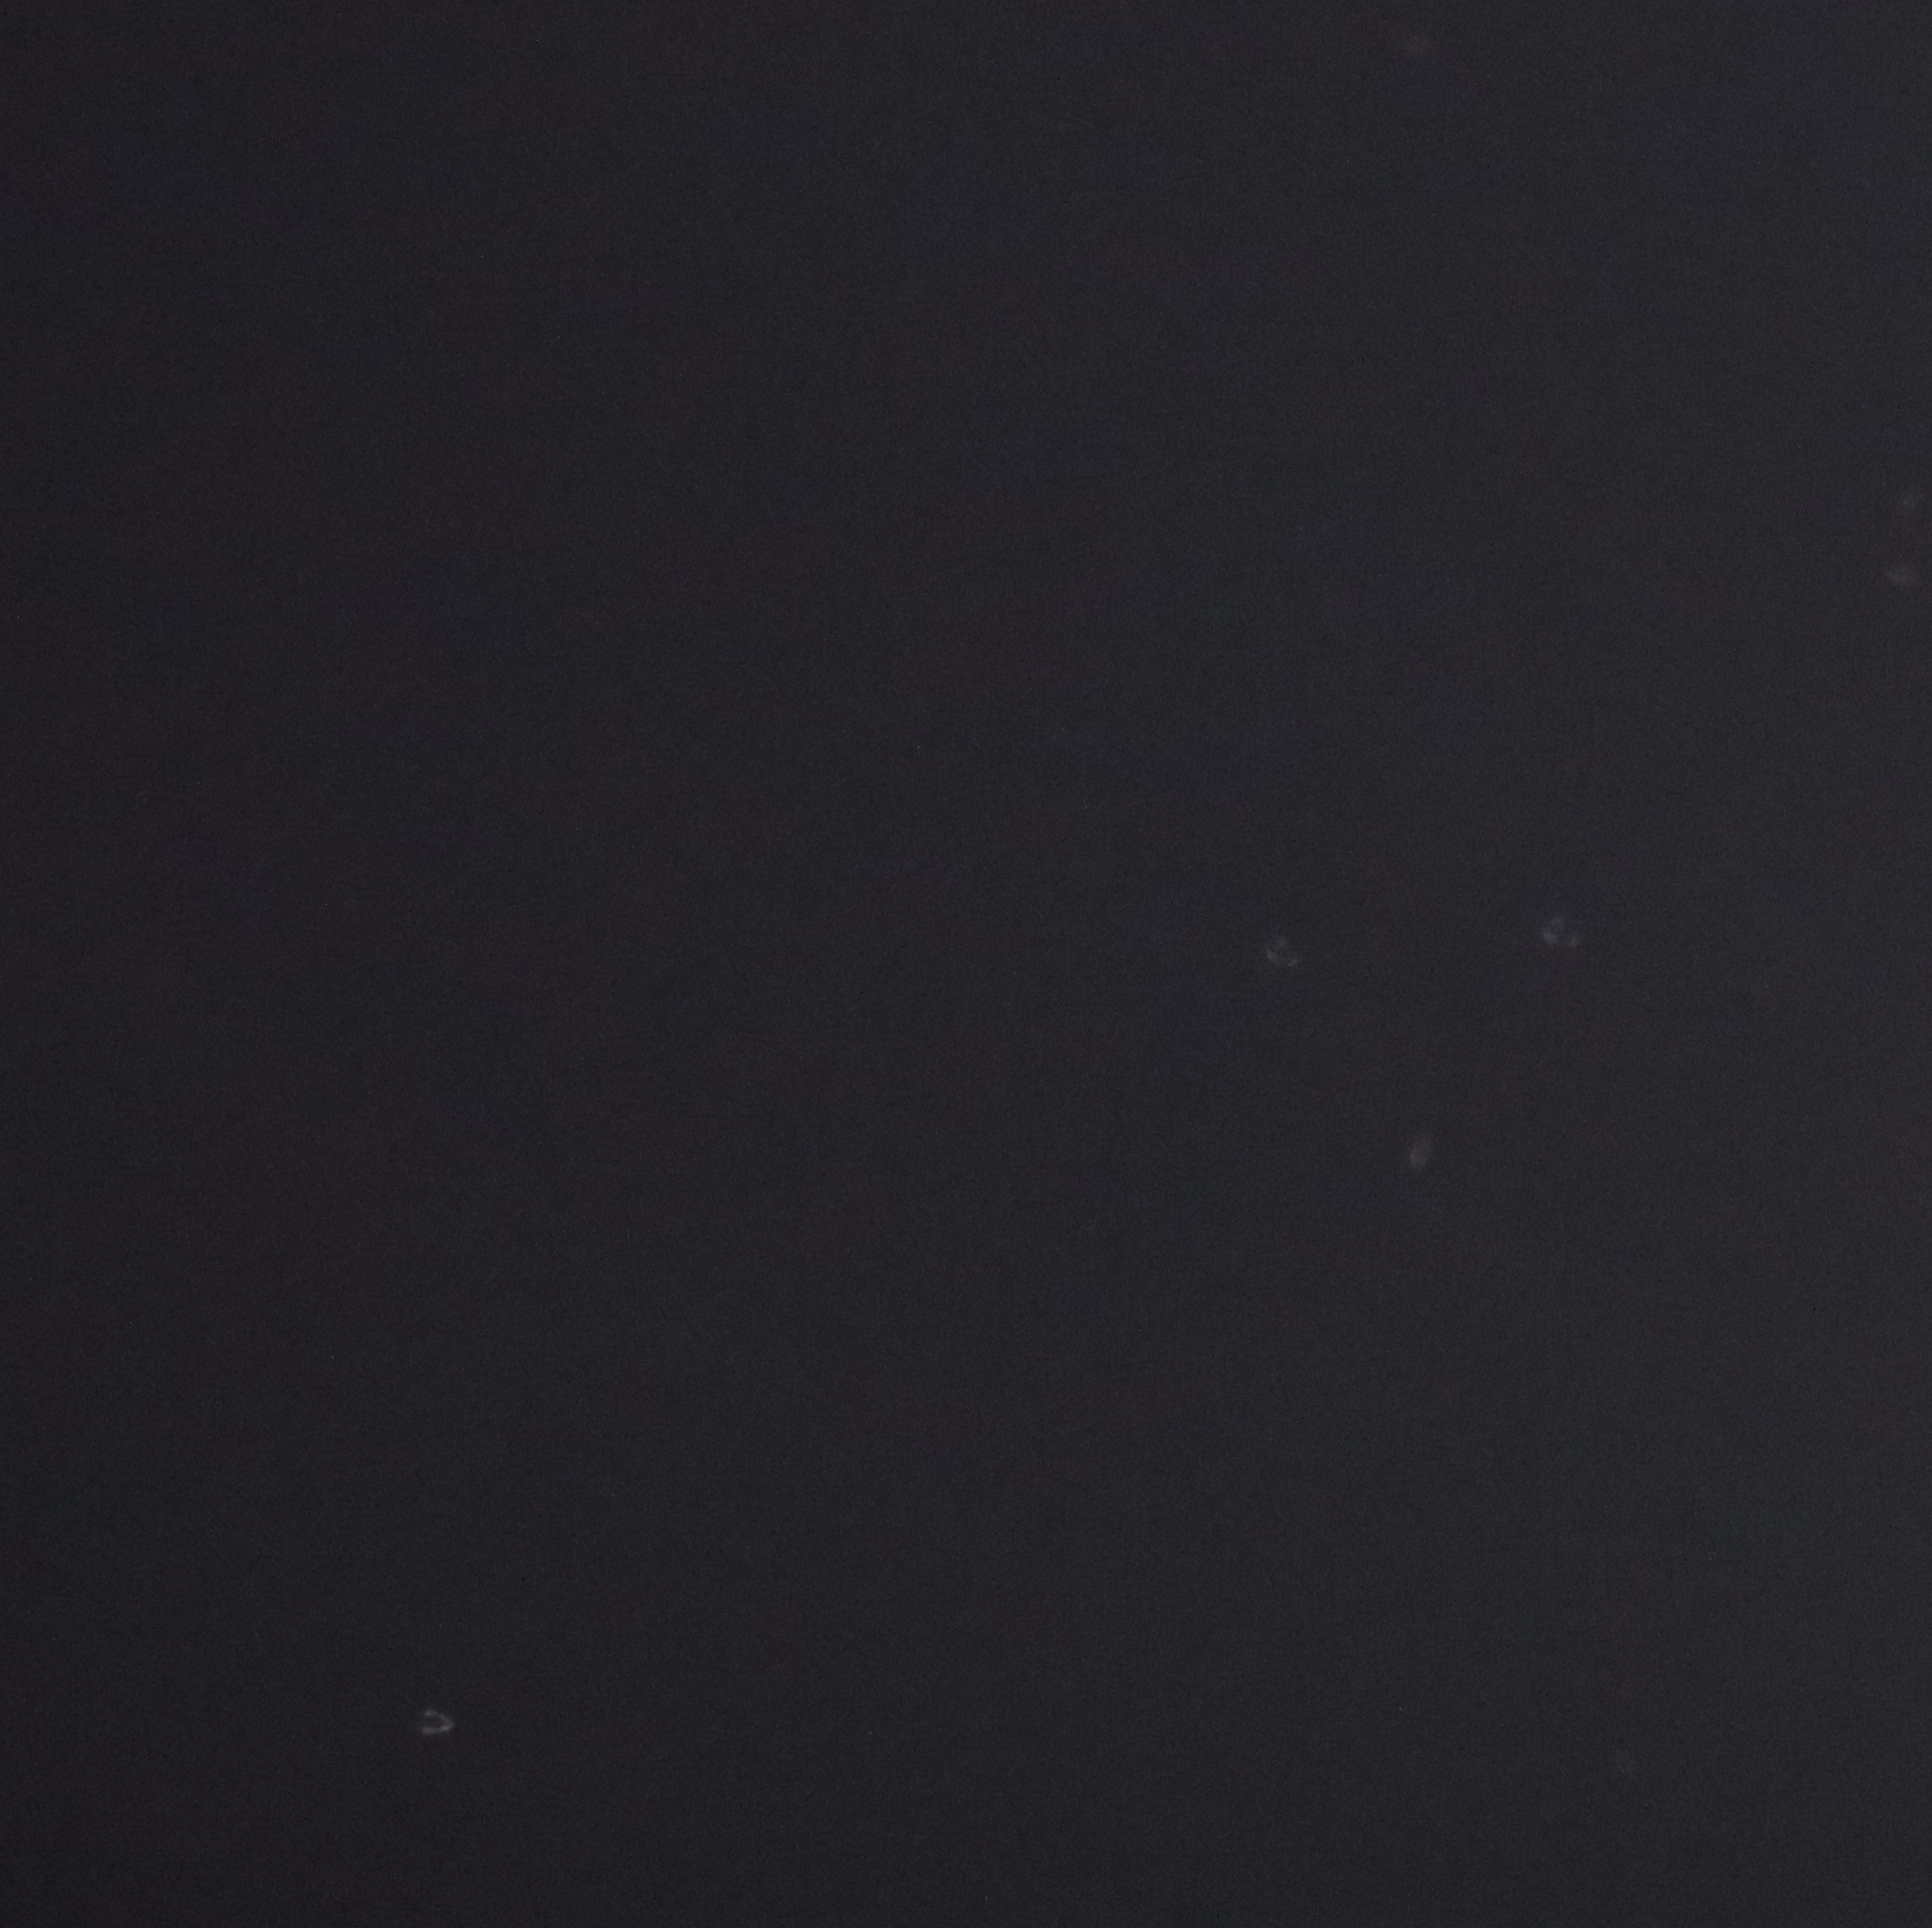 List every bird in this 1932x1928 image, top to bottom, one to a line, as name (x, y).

brant (1906, 489)
brant (1902, 571)
brant (1560, 929)
brant (1286, 957)
brant (1416, 1163)
brant (444, 1720)